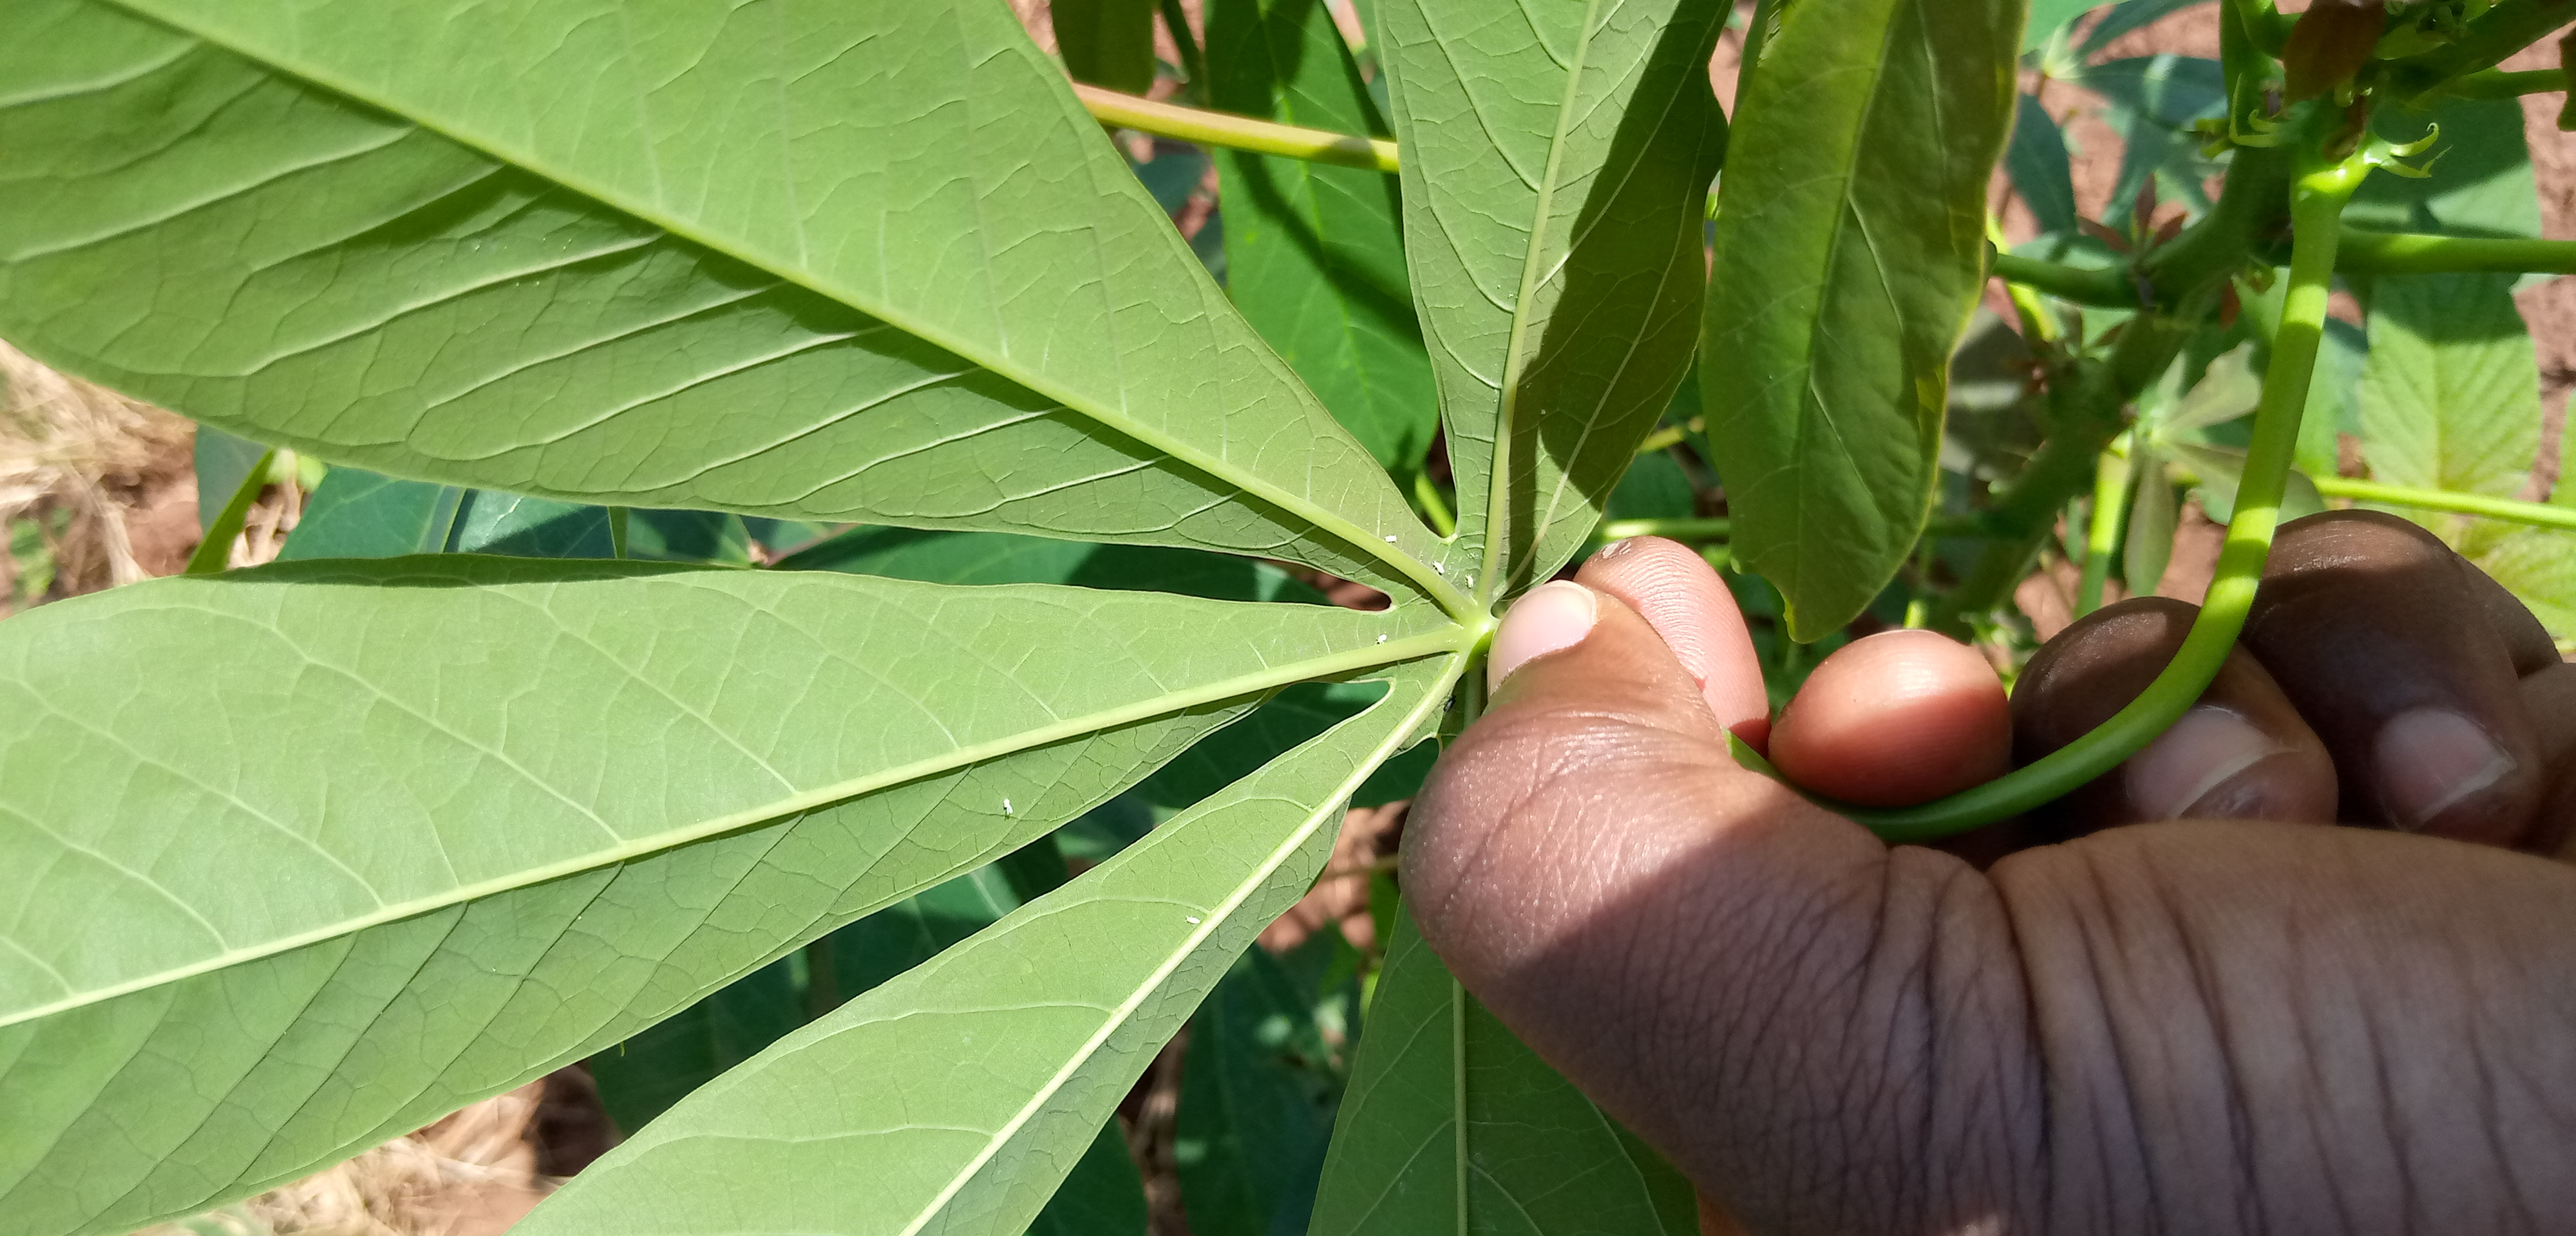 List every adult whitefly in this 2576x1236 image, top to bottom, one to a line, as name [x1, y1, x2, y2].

whitefly [1387, 527, 1399, 561]
whitefly [1426, 556, 1452, 588]
whitefly [1460, 571, 1478, 598]
whitefly [1363, 626, 1391, 655]
whitefly [995, 791, 1019, 821]
whitefly [1178, 907, 1215, 937]